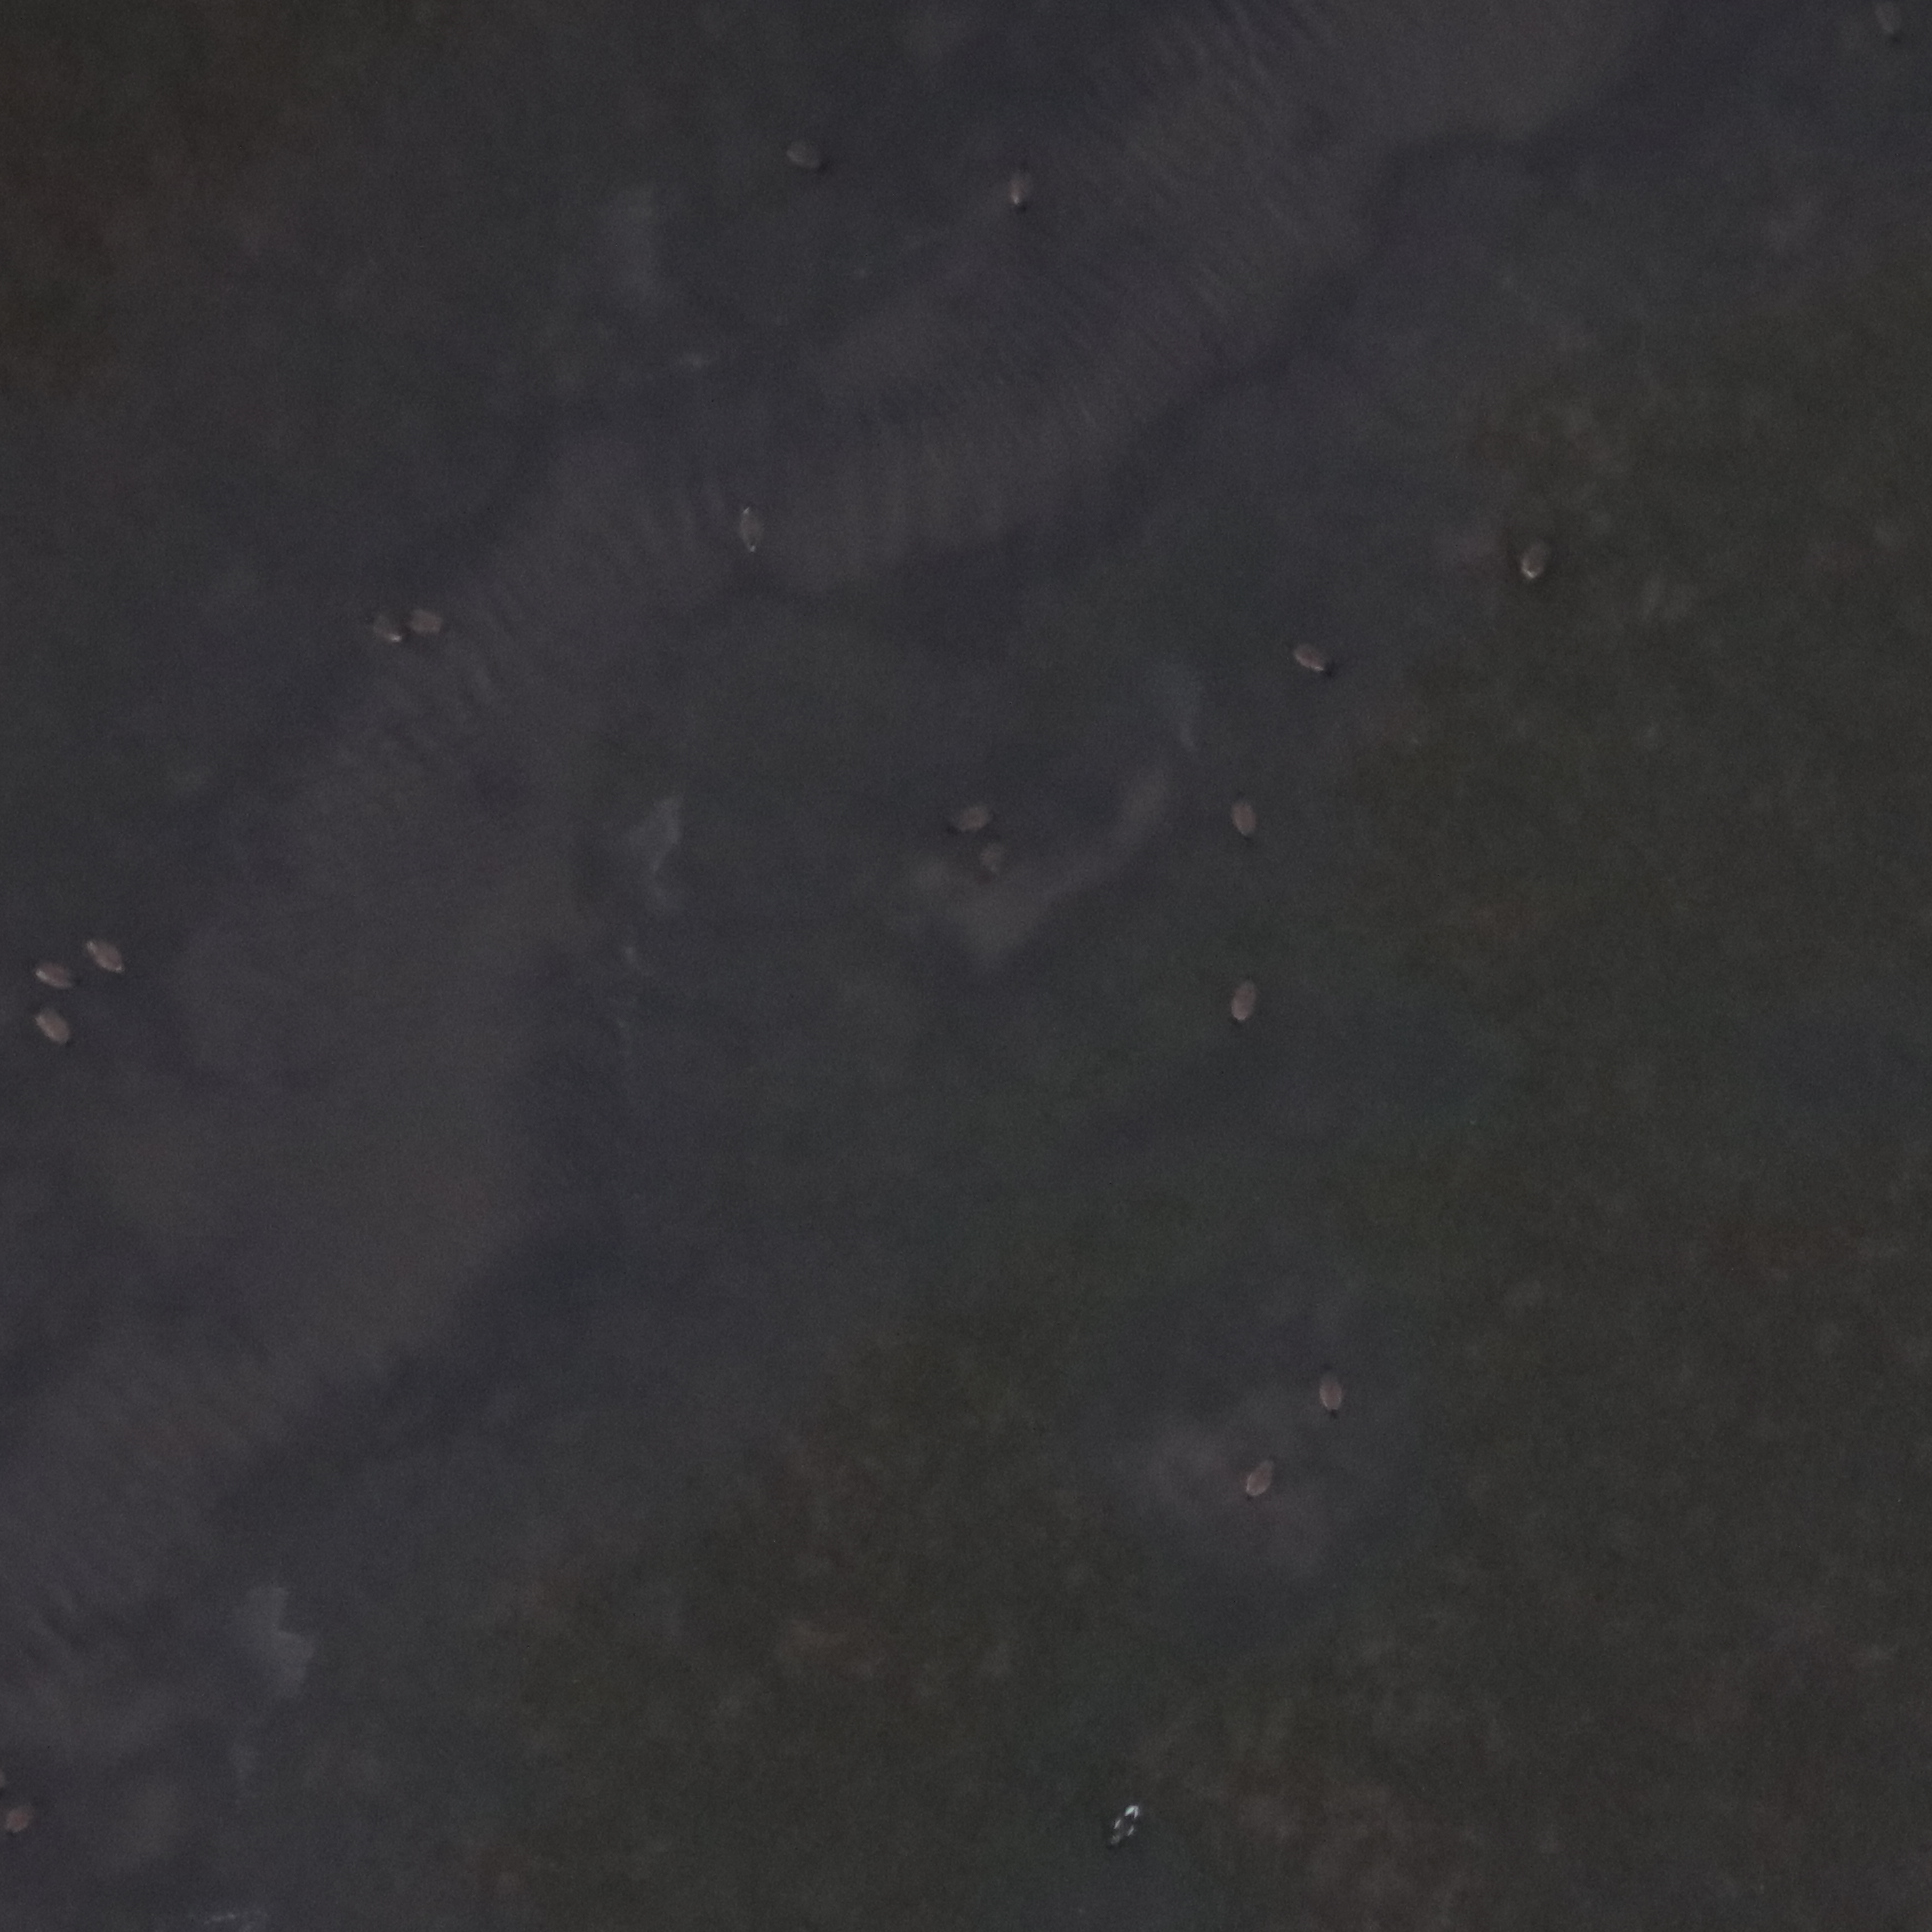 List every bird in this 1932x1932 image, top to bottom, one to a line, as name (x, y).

Canada goose (1888, 20)
Canada goose (805, 161)
Canada goose (1022, 189)
Canada goose (749, 533)
Canada goose (1535, 557)
Canada goose (431, 620)
Canada goose (385, 625)
Canada goose (1310, 656)
Canada goose (967, 818)
Canada goose (1245, 820)
Canada goose (993, 861)
Canada goose (107, 958)
Canada goose (55, 973)
Canada goose (1244, 1002)
Canada goose (52, 1026)
Canada goose (1331, 1391)
Canada goose (1260, 1478)
Canada goose (24, 1817)
brant (1122, 1826)